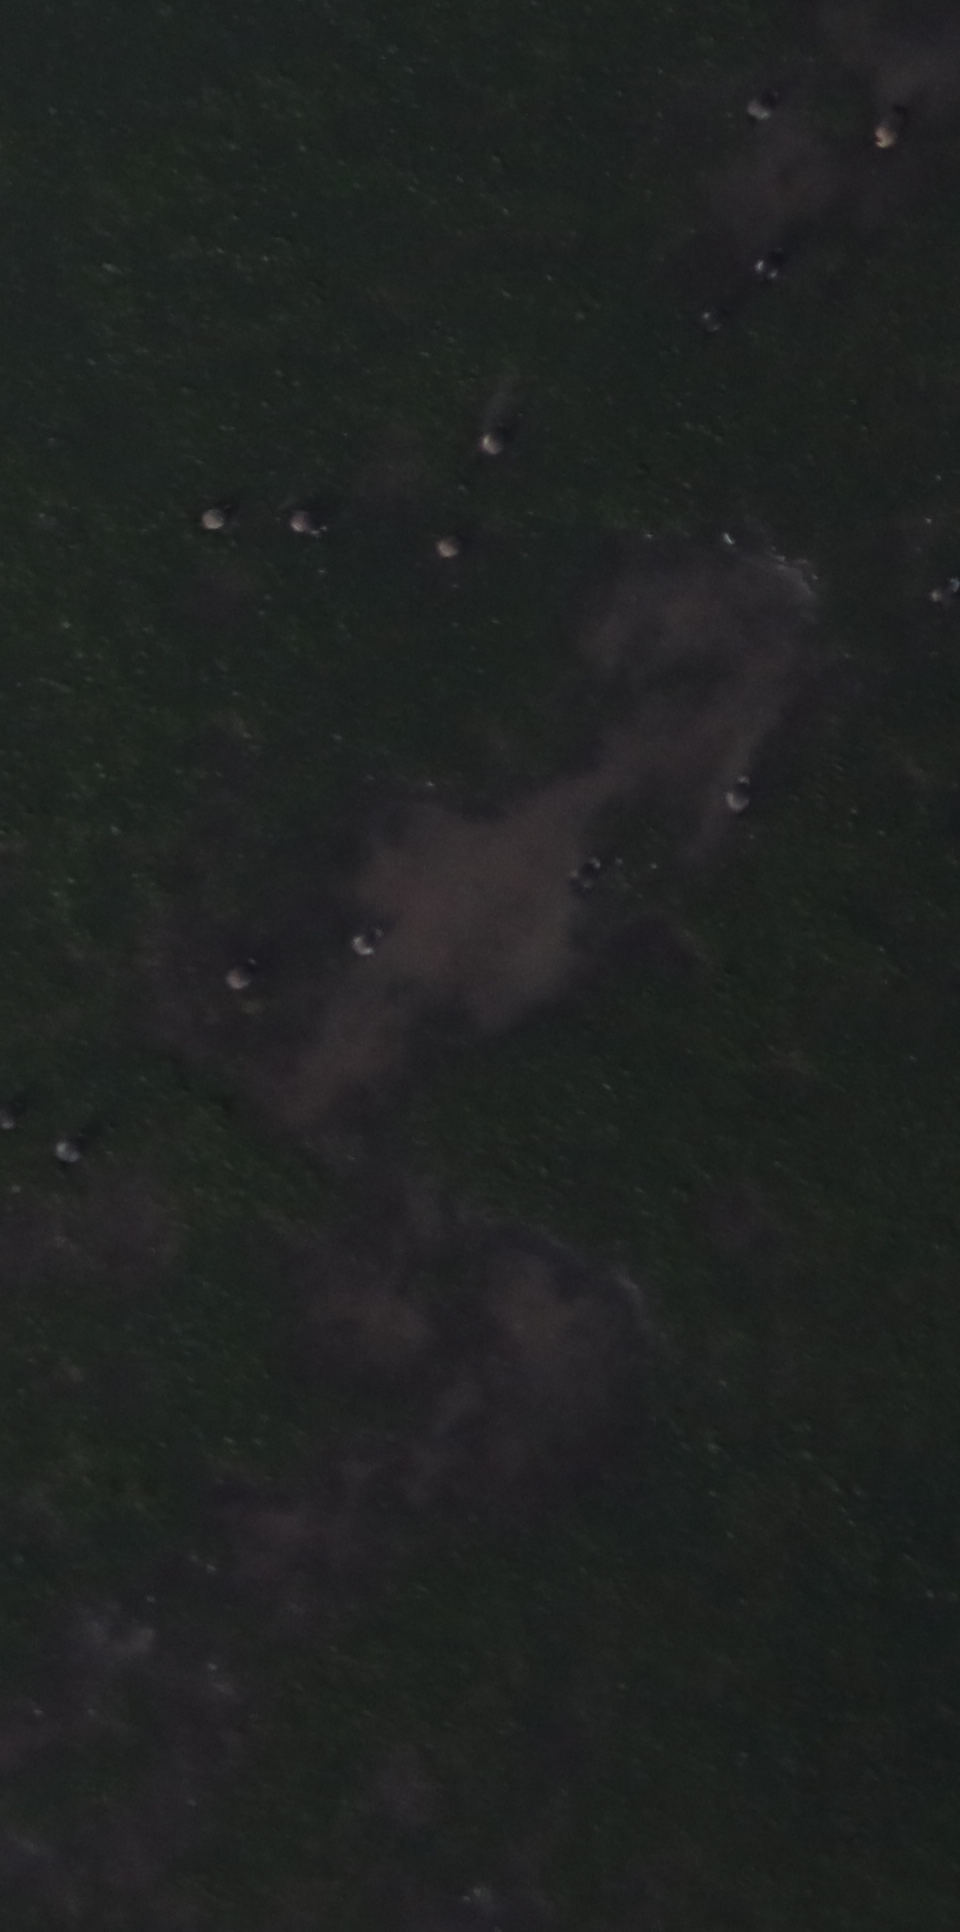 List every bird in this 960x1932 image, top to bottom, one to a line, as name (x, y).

brant (762, 105)
Canada goose (887, 138)
brant (773, 265)
brant (711, 323)
Canada goose (489, 439)
brant (215, 518)
brant (305, 522)
Canada goose (455, 537)
brant (733, 799)
brant (591, 877)
brant (376, 941)
brant (242, 979)
brant (6, 1124)
brant (72, 1156)